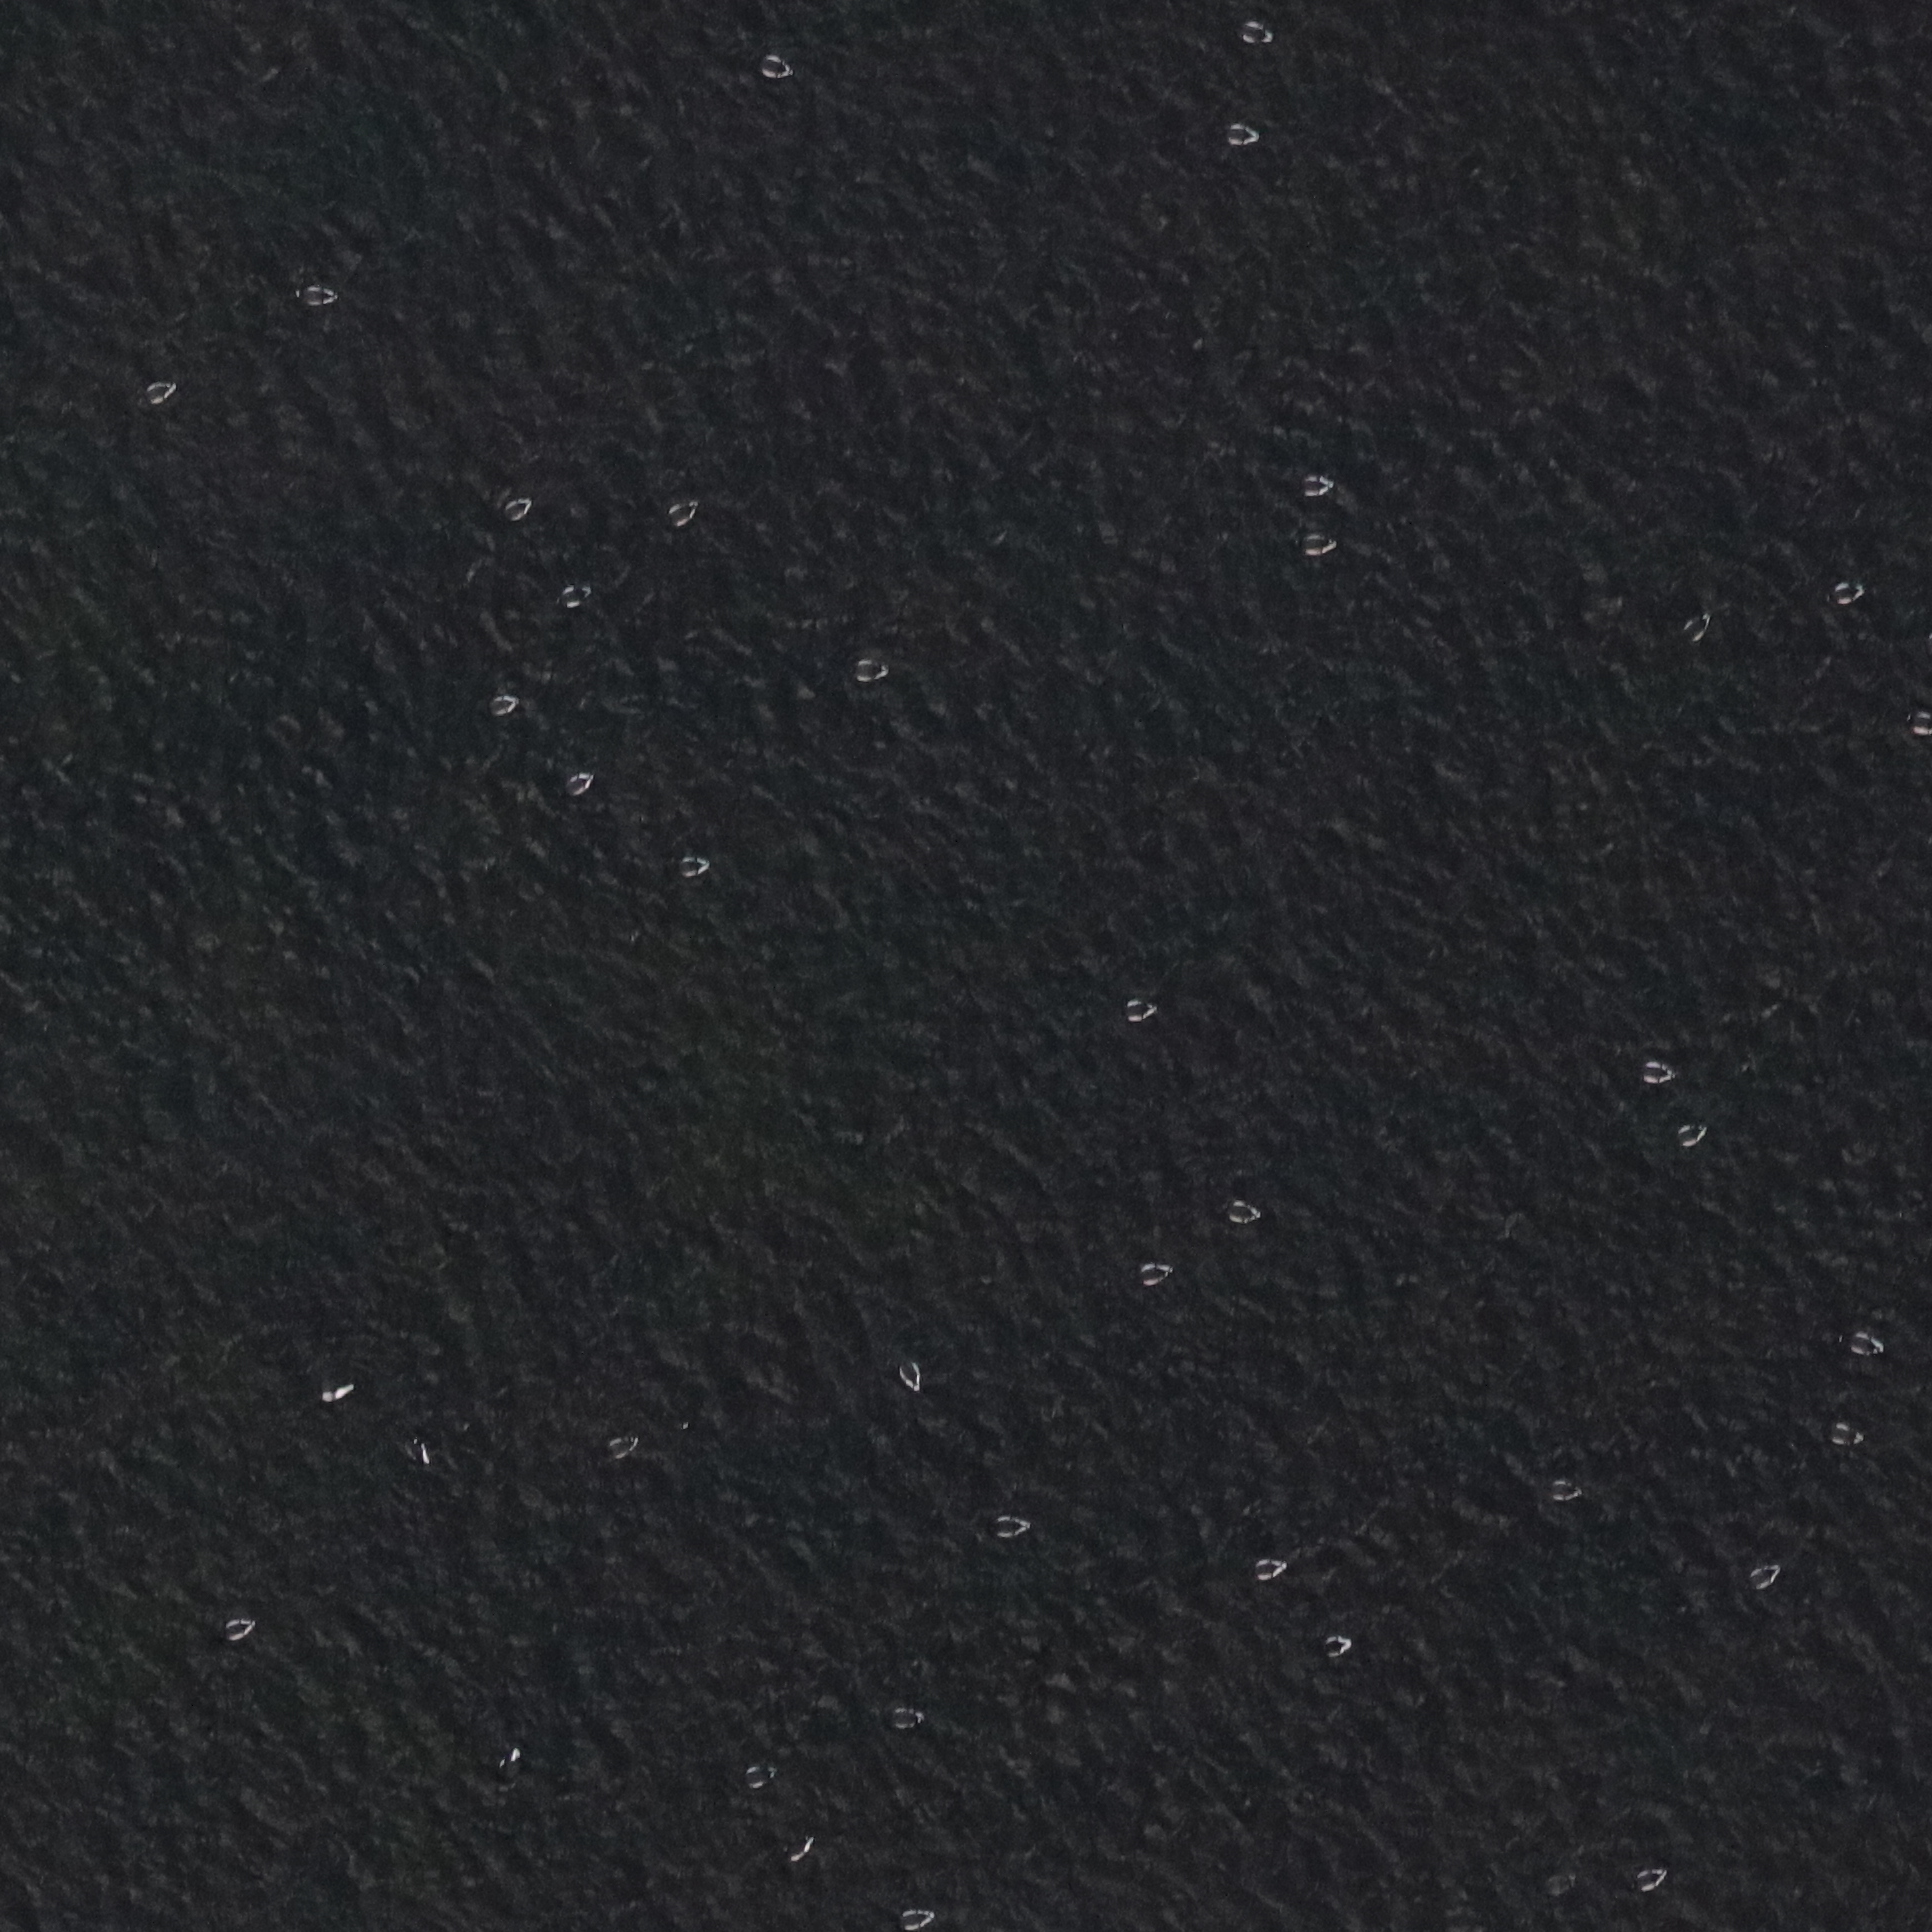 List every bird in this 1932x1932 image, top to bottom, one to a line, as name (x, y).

brant (1254, 33)
brant (773, 68)
brant (1239, 136)
brant (313, 295)
brant (156, 394)
brant (1316, 487)
brant (514, 512)
brant (681, 515)
brant (1316, 545)
brant (1845, 592)
brant (574, 597)
brant (1697, 628)
brant (869, 671)
brant (499, 704)
brant (1922, 722)
brant (579, 786)
brant (691, 868)
brant (1137, 1009)
brant (1655, 1074)
brant (1690, 1135)
brant (1241, 1212)
brant (1152, 1276)
brant (1861, 1345)
brant (909, 1373)
brant (335, 1391)
brant (1843, 1435)
brant (620, 1447)
brant (417, 1452)
brant (1561, 1491)
brant (1006, 1526)
brant (1267, 1570)
brant (1761, 1577)
brant (235, 1630)
brant (1335, 1646)
brant (904, 1718)
brant (512, 1761)
brant (757, 1777)
brant (800, 1849)
brant (1647, 1879)
brant (1559, 1882)
brant (912, 1920)